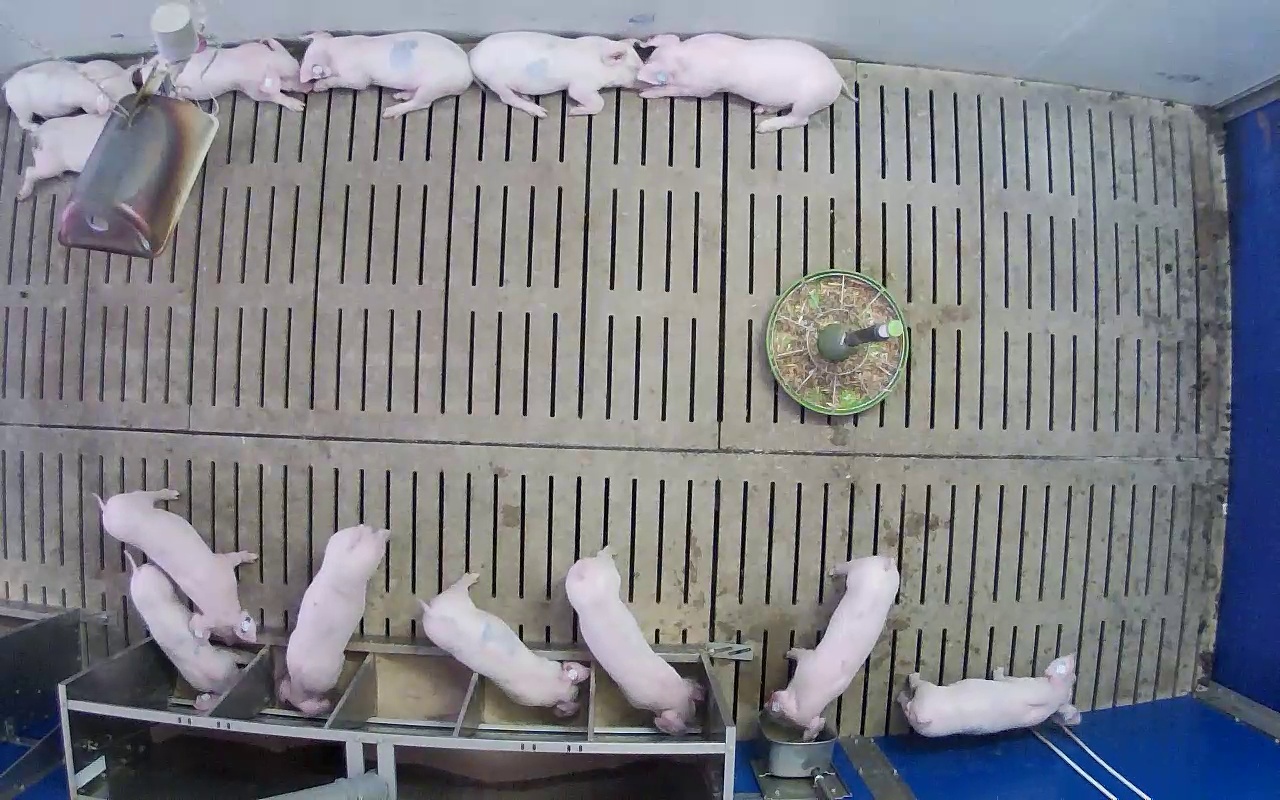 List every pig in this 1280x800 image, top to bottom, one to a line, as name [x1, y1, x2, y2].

pig [298, 31, 474, 119]
pig [469, 31, 651, 120]
pig [638, 31, 861, 132]
pig [135, 36, 315, 112]
pig [3, 57, 144, 130]
pig [20, 112, 111, 202]
pig [91, 485, 261, 646]
pig [280, 524, 392, 718]
pig [567, 544, 707, 740]
pig [124, 551, 255, 713]
pig [764, 554, 903, 744]
pig [415, 572, 587, 719]
pig [895, 654, 1084, 741]